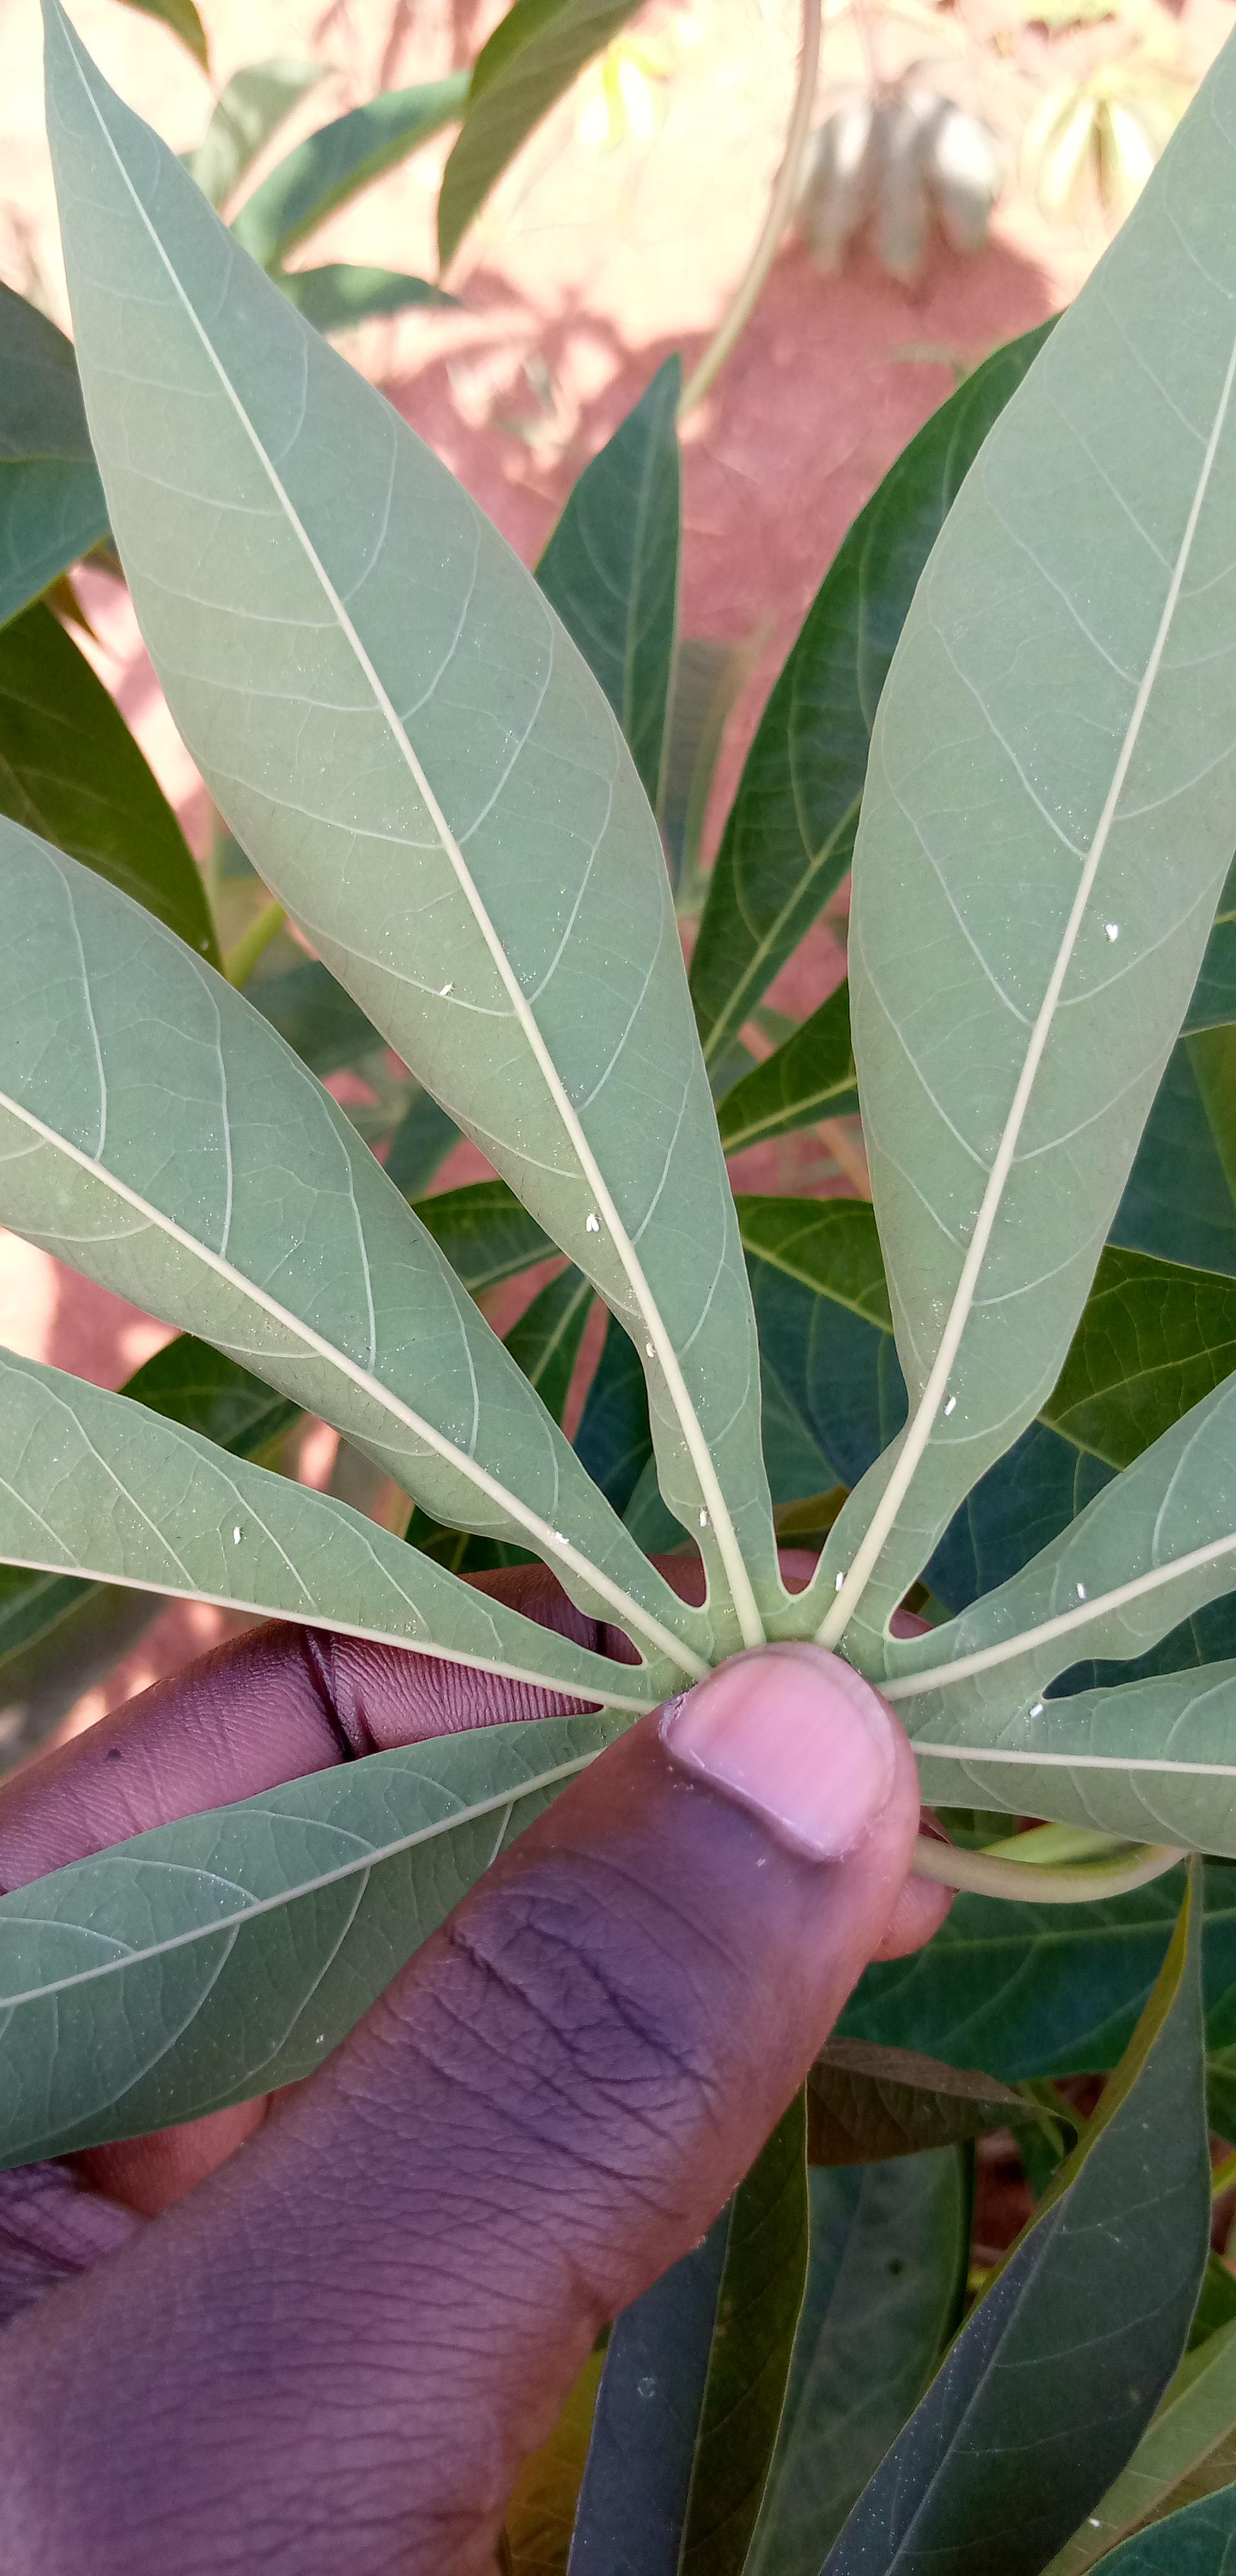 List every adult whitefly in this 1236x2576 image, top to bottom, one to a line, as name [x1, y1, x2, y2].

whitefly [1101, 920, 1121, 945]
whitefly [437, 980, 457, 1001]
whitefly [584, 1208, 601, 1237]
whitefly [642, 1339, 659, 1360]
whitefly [941, 1394, 962, 1418]
whitefly [695, 1505, 711, 1528]
whitefly [230, 1524, 243, 1548]
whitefly [554, 1529, 571, 1547]
whitefly [832, 1568, 847, 1595]
whitefly [1073, 1580, 1089, 1601]
whitefly [1024, 1698, 1045, 1723]